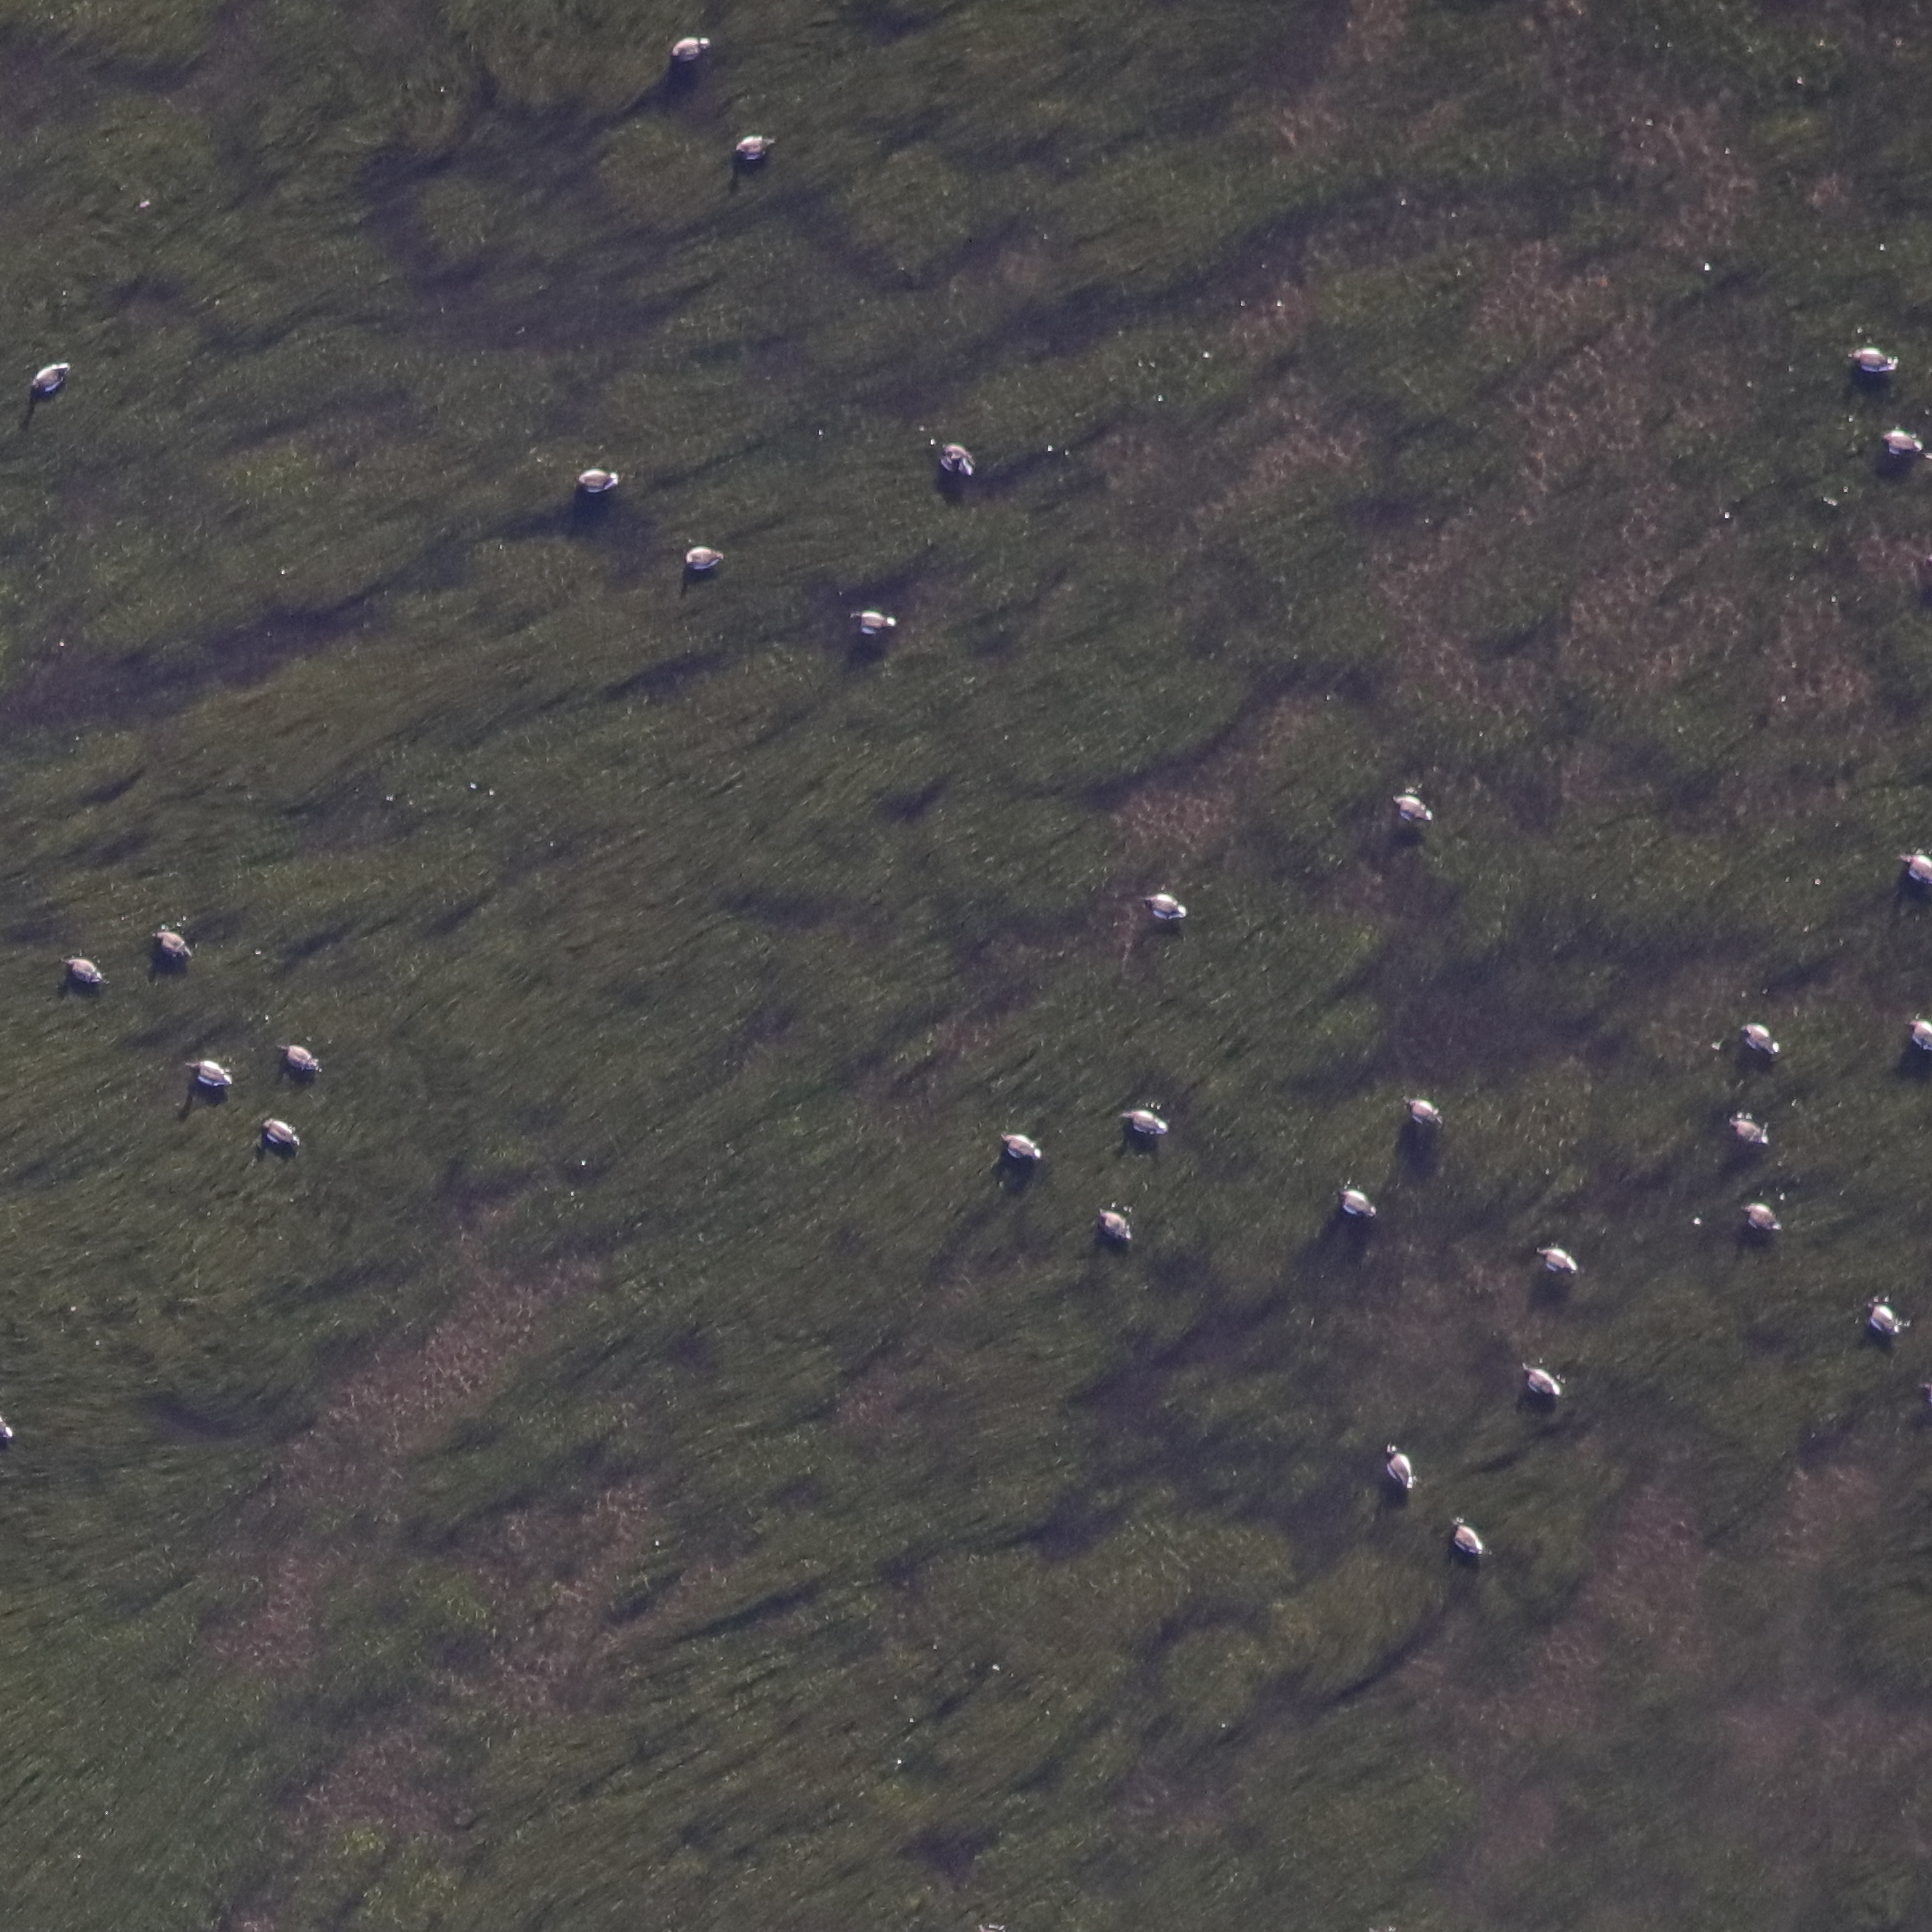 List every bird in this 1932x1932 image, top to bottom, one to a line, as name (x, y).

brant (689, 49)
brant (755, 150)
brant (1870, 361)
brant (48, 380)
brant (1903, 446)
brant (956, 458)
brant (598, 482)
brant (703, 558)
brant (874, 622)
brant (1413, 808)
brant (1922, 869)
brant (1164, 906)
brant (172, 947)
brant (82, 970)
brant (1922, 1035)
brant (1758, 1038)
brant (300, 1057)
brant (211, 1074)
brant (1421, 1111)
brant (1145, 1120)
brant (1748, 1128)
brant (280, 1135)
brant (1021, 1147)
brant (1354, 1202)
brant (1760, 1215)
brant (1115, 1223)
brant (1554, 1260)
brant (1882, 1317)
brant (1540, 1380)
brant (1399, 1466)
brant (1465, 1539)